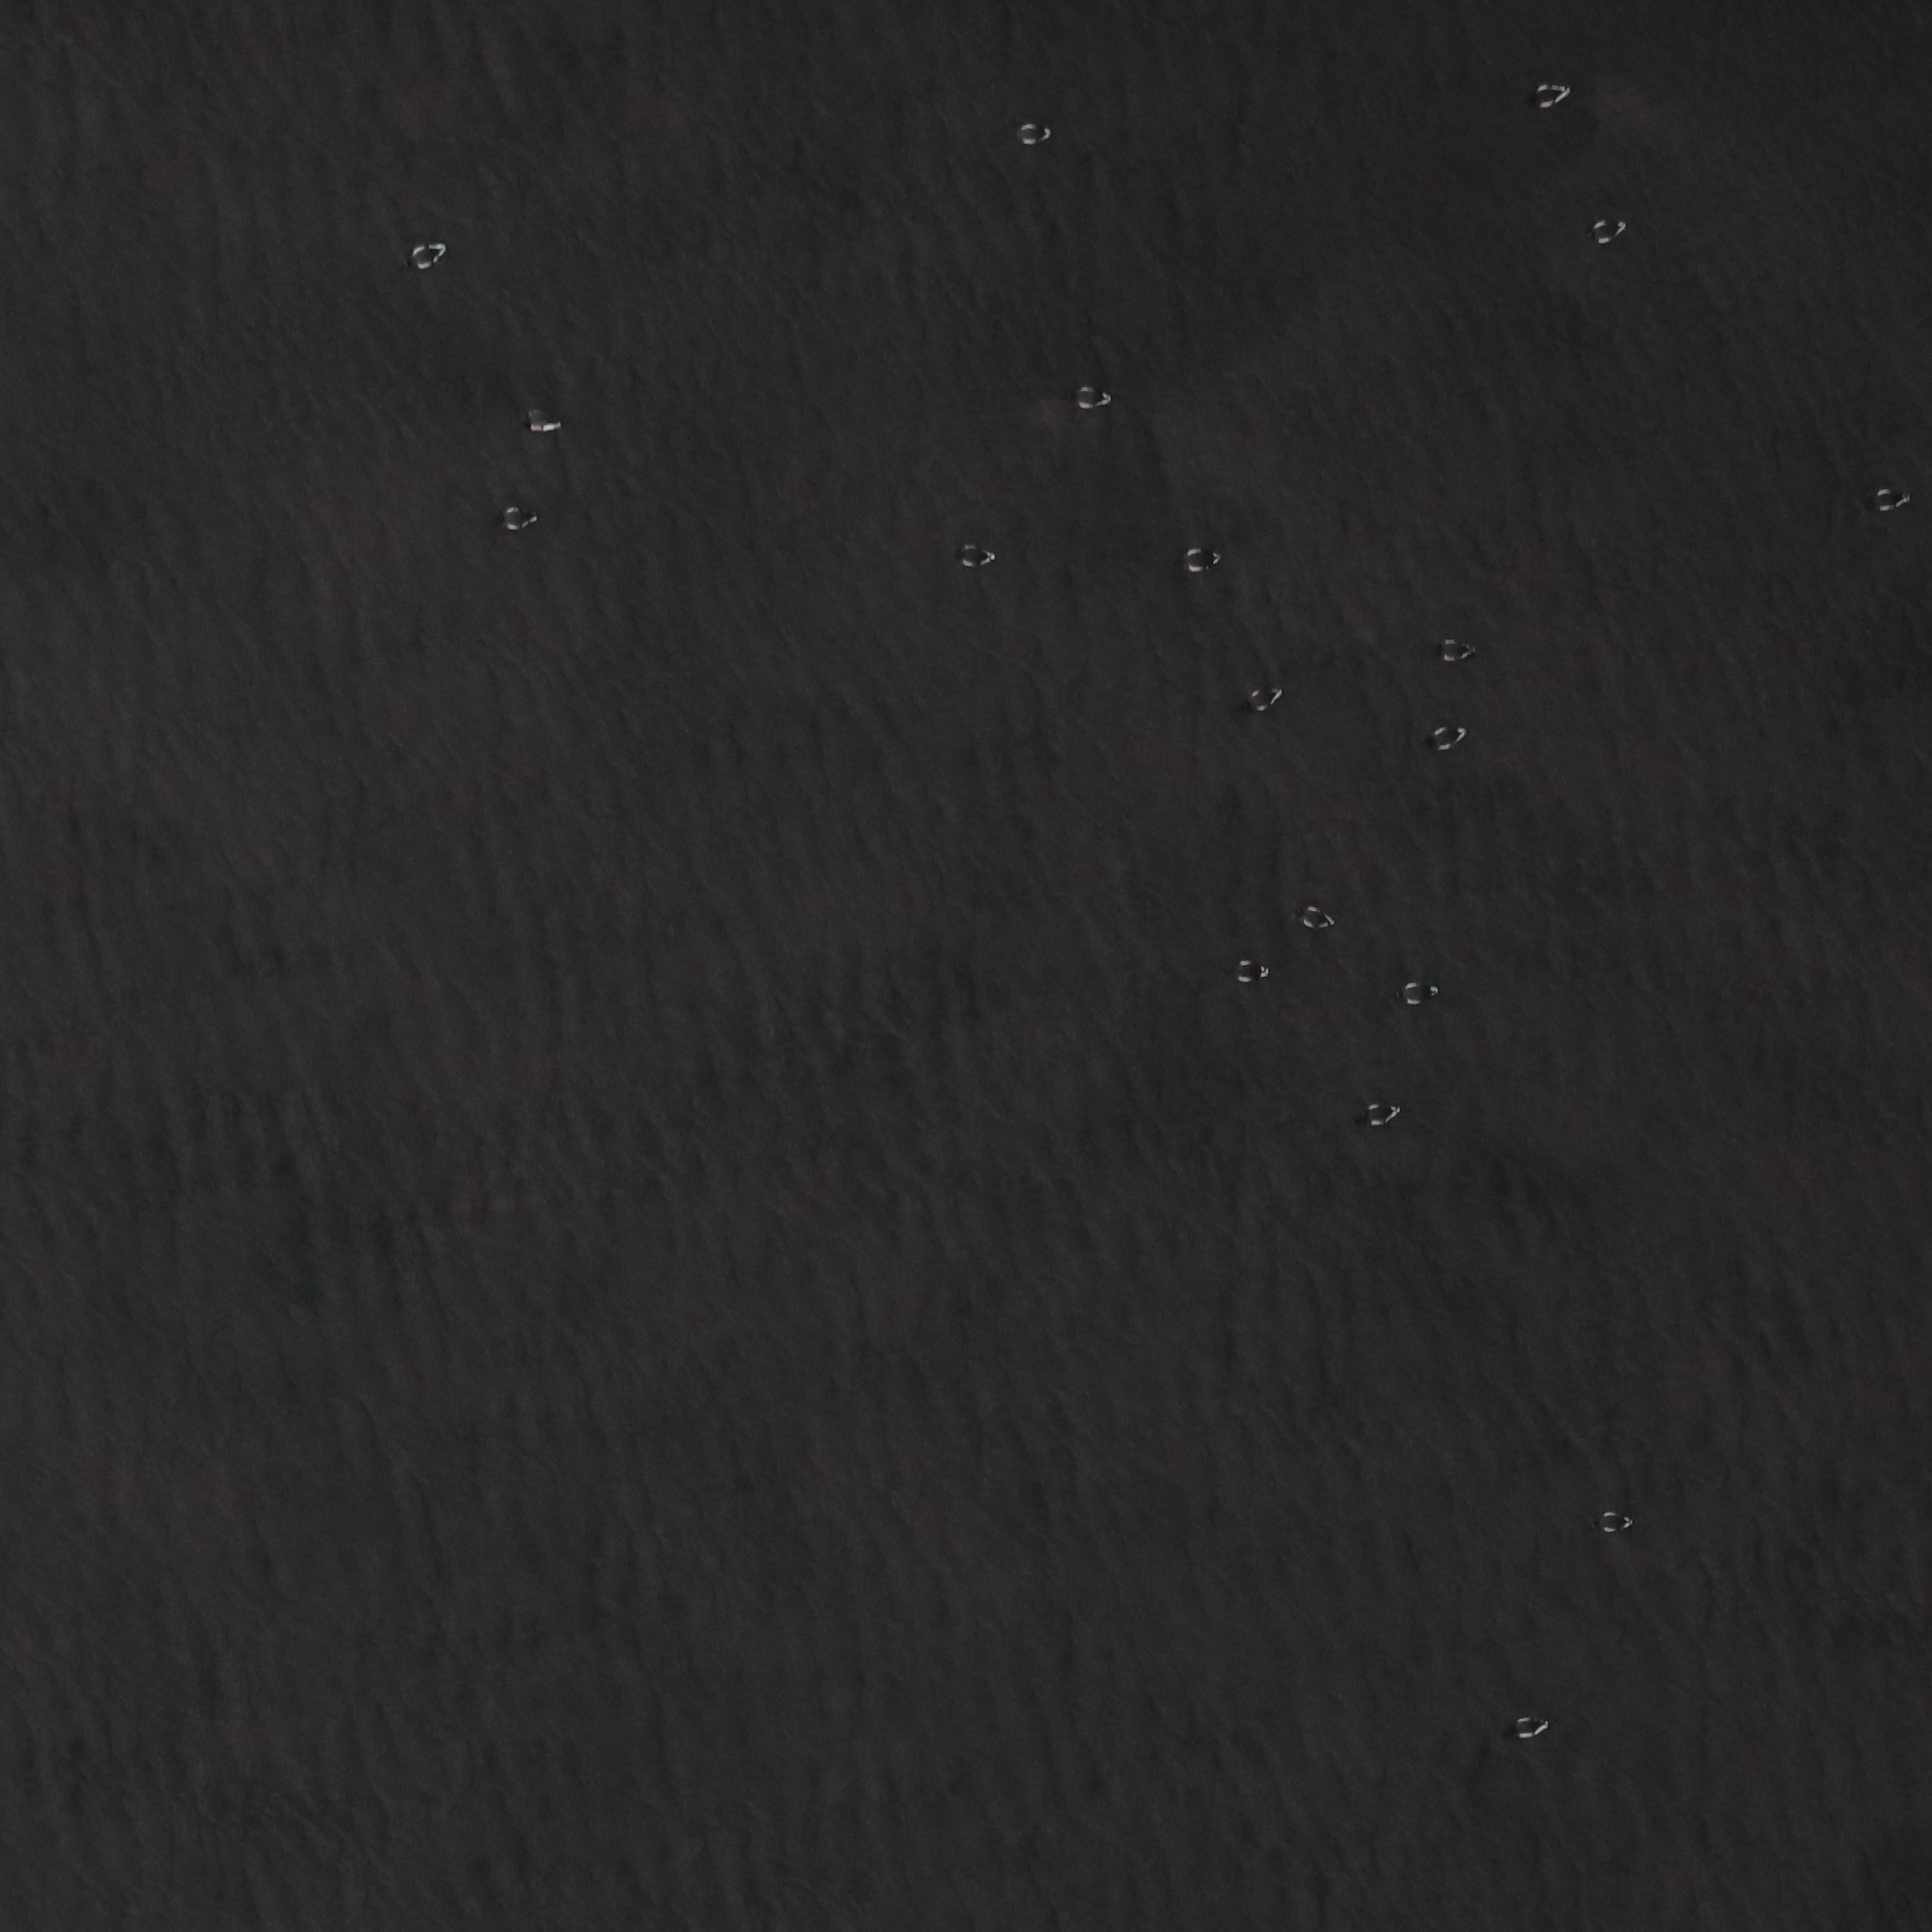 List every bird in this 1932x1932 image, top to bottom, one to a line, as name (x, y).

brant (1549, 96)
brant (1026, 136)
brant (1607, 231)
brant (426, 258)
brant (1089, 397)
brant (538, 422)
brant (1886, 498)
brant (518, 519)
brant (975, 555)
brant (1198, 562)
brant (1451, 651)
brant (1263, 697)
brant (1445, 739)
brant (1313, 919)
brant (1252, 974)
brant (1416, 996)
brant (1379, 1114)
brant (1612, 1521)
brant (1528, 1726)